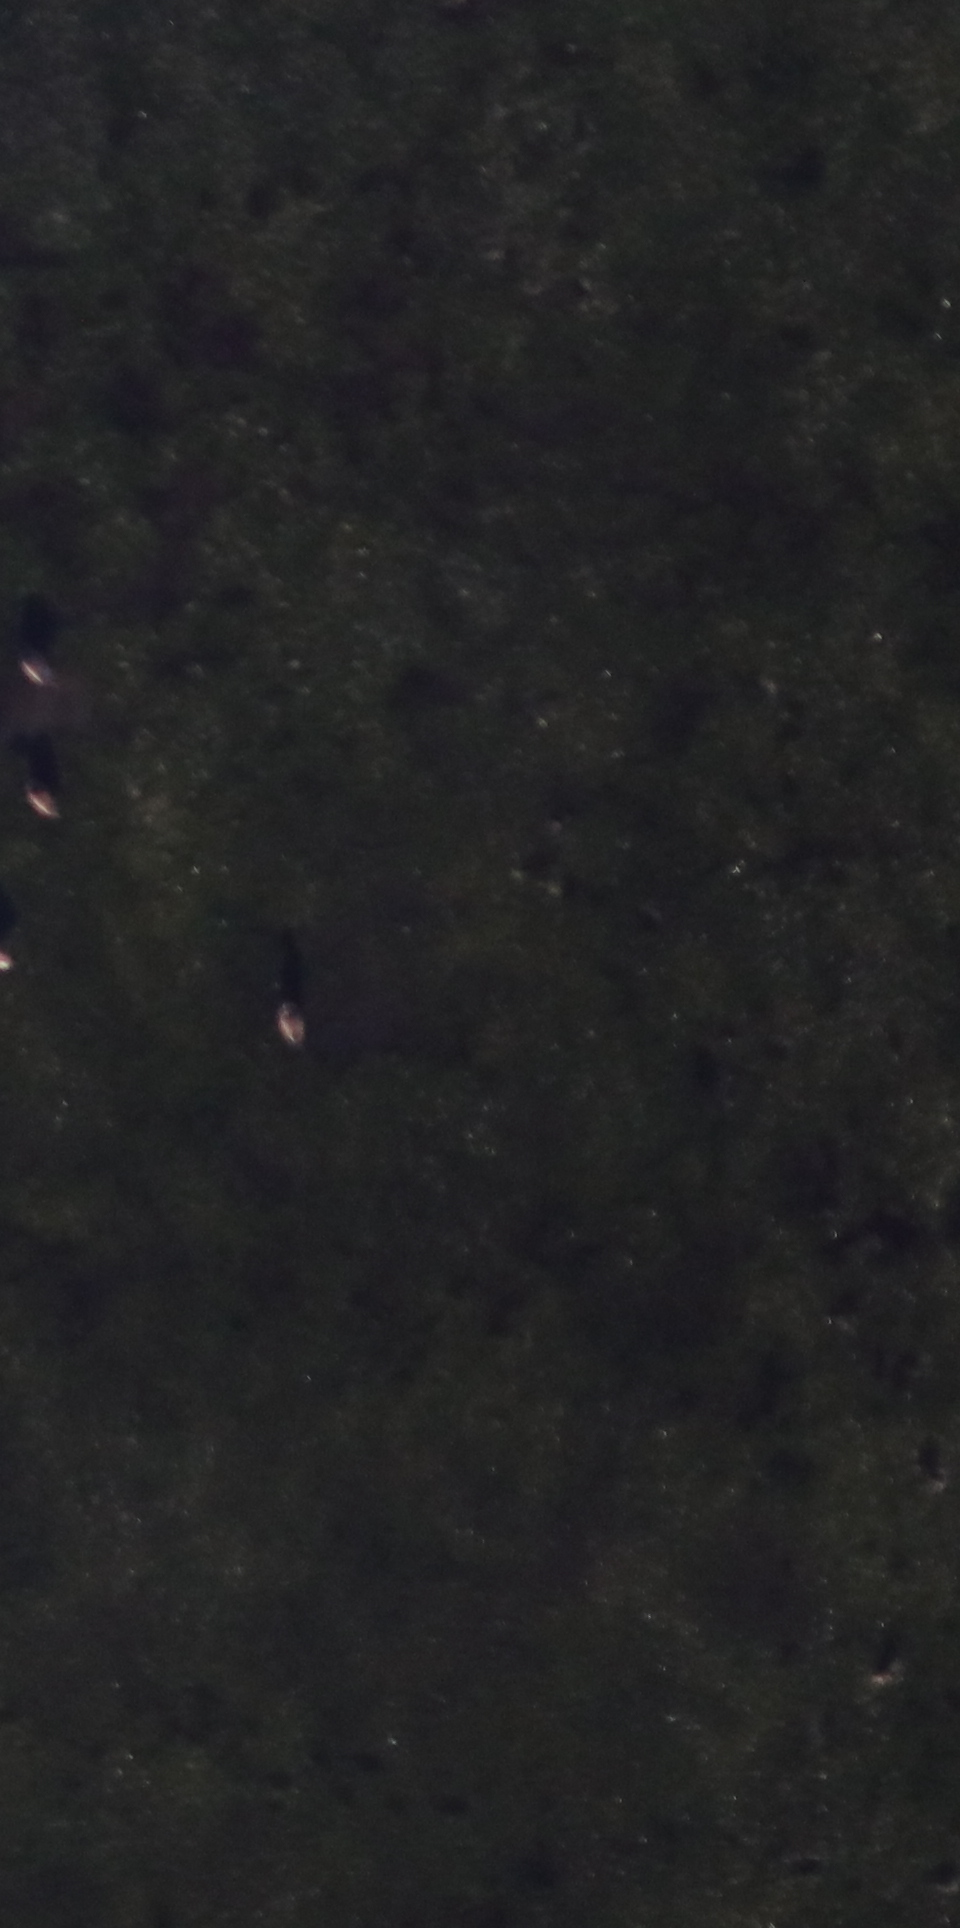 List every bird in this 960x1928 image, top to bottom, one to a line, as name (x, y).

Canada goose (37, 669)
Canada goose (41, 798)
Canada goose (289, 1023)